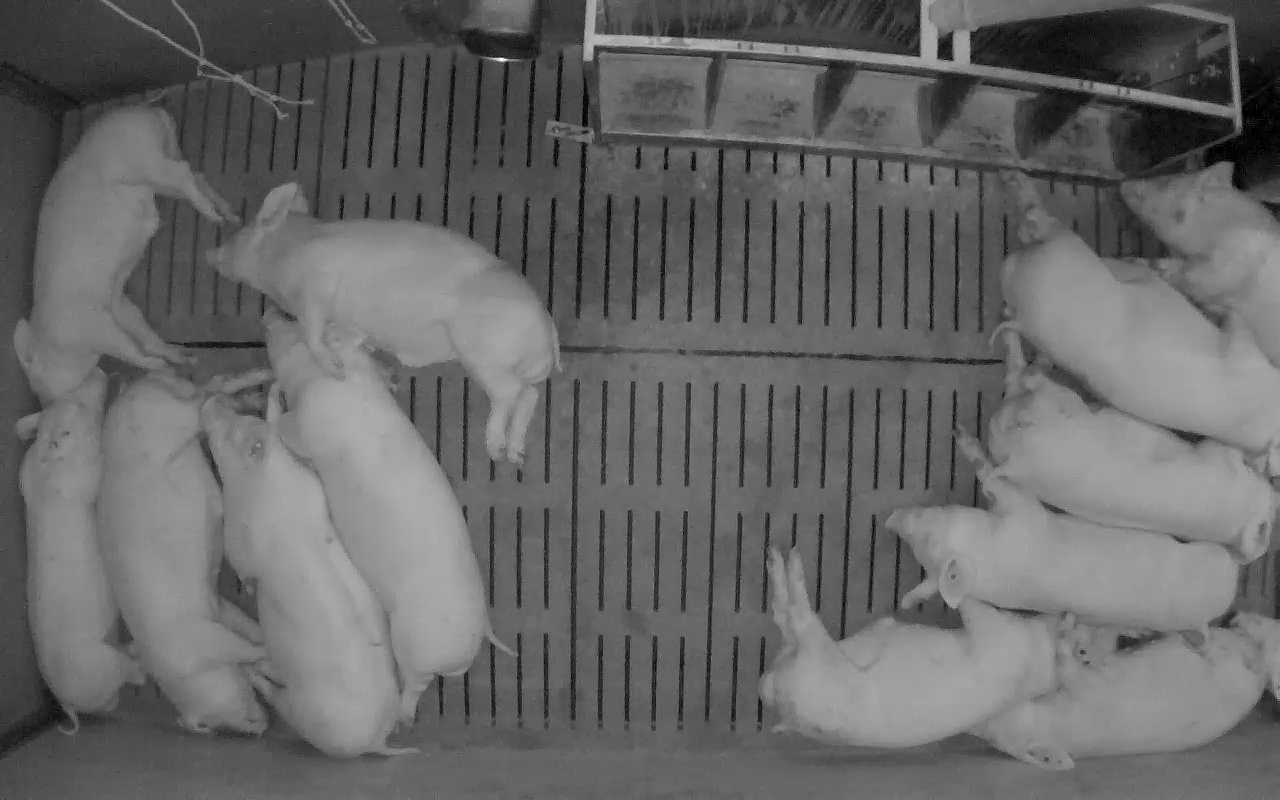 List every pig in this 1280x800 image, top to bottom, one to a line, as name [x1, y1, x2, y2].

pig [11, 86, 240, 410]
pig [1117, 160, 1279, 367]
pig [992, 170, 1279, 476]
pig [207, 178, 563, 470]
pig [981, 303, 1278, 564]
pig [257, 308, 518, 730]
pig [98, 364, 289, 736]
pig [17, 367, 146, 738]
pig [198, 381, 425, 758]
pig [884, 420, 1238, 654]
pig [759, 547, 1120, 750]
pig [959, 612, 1268, 764]